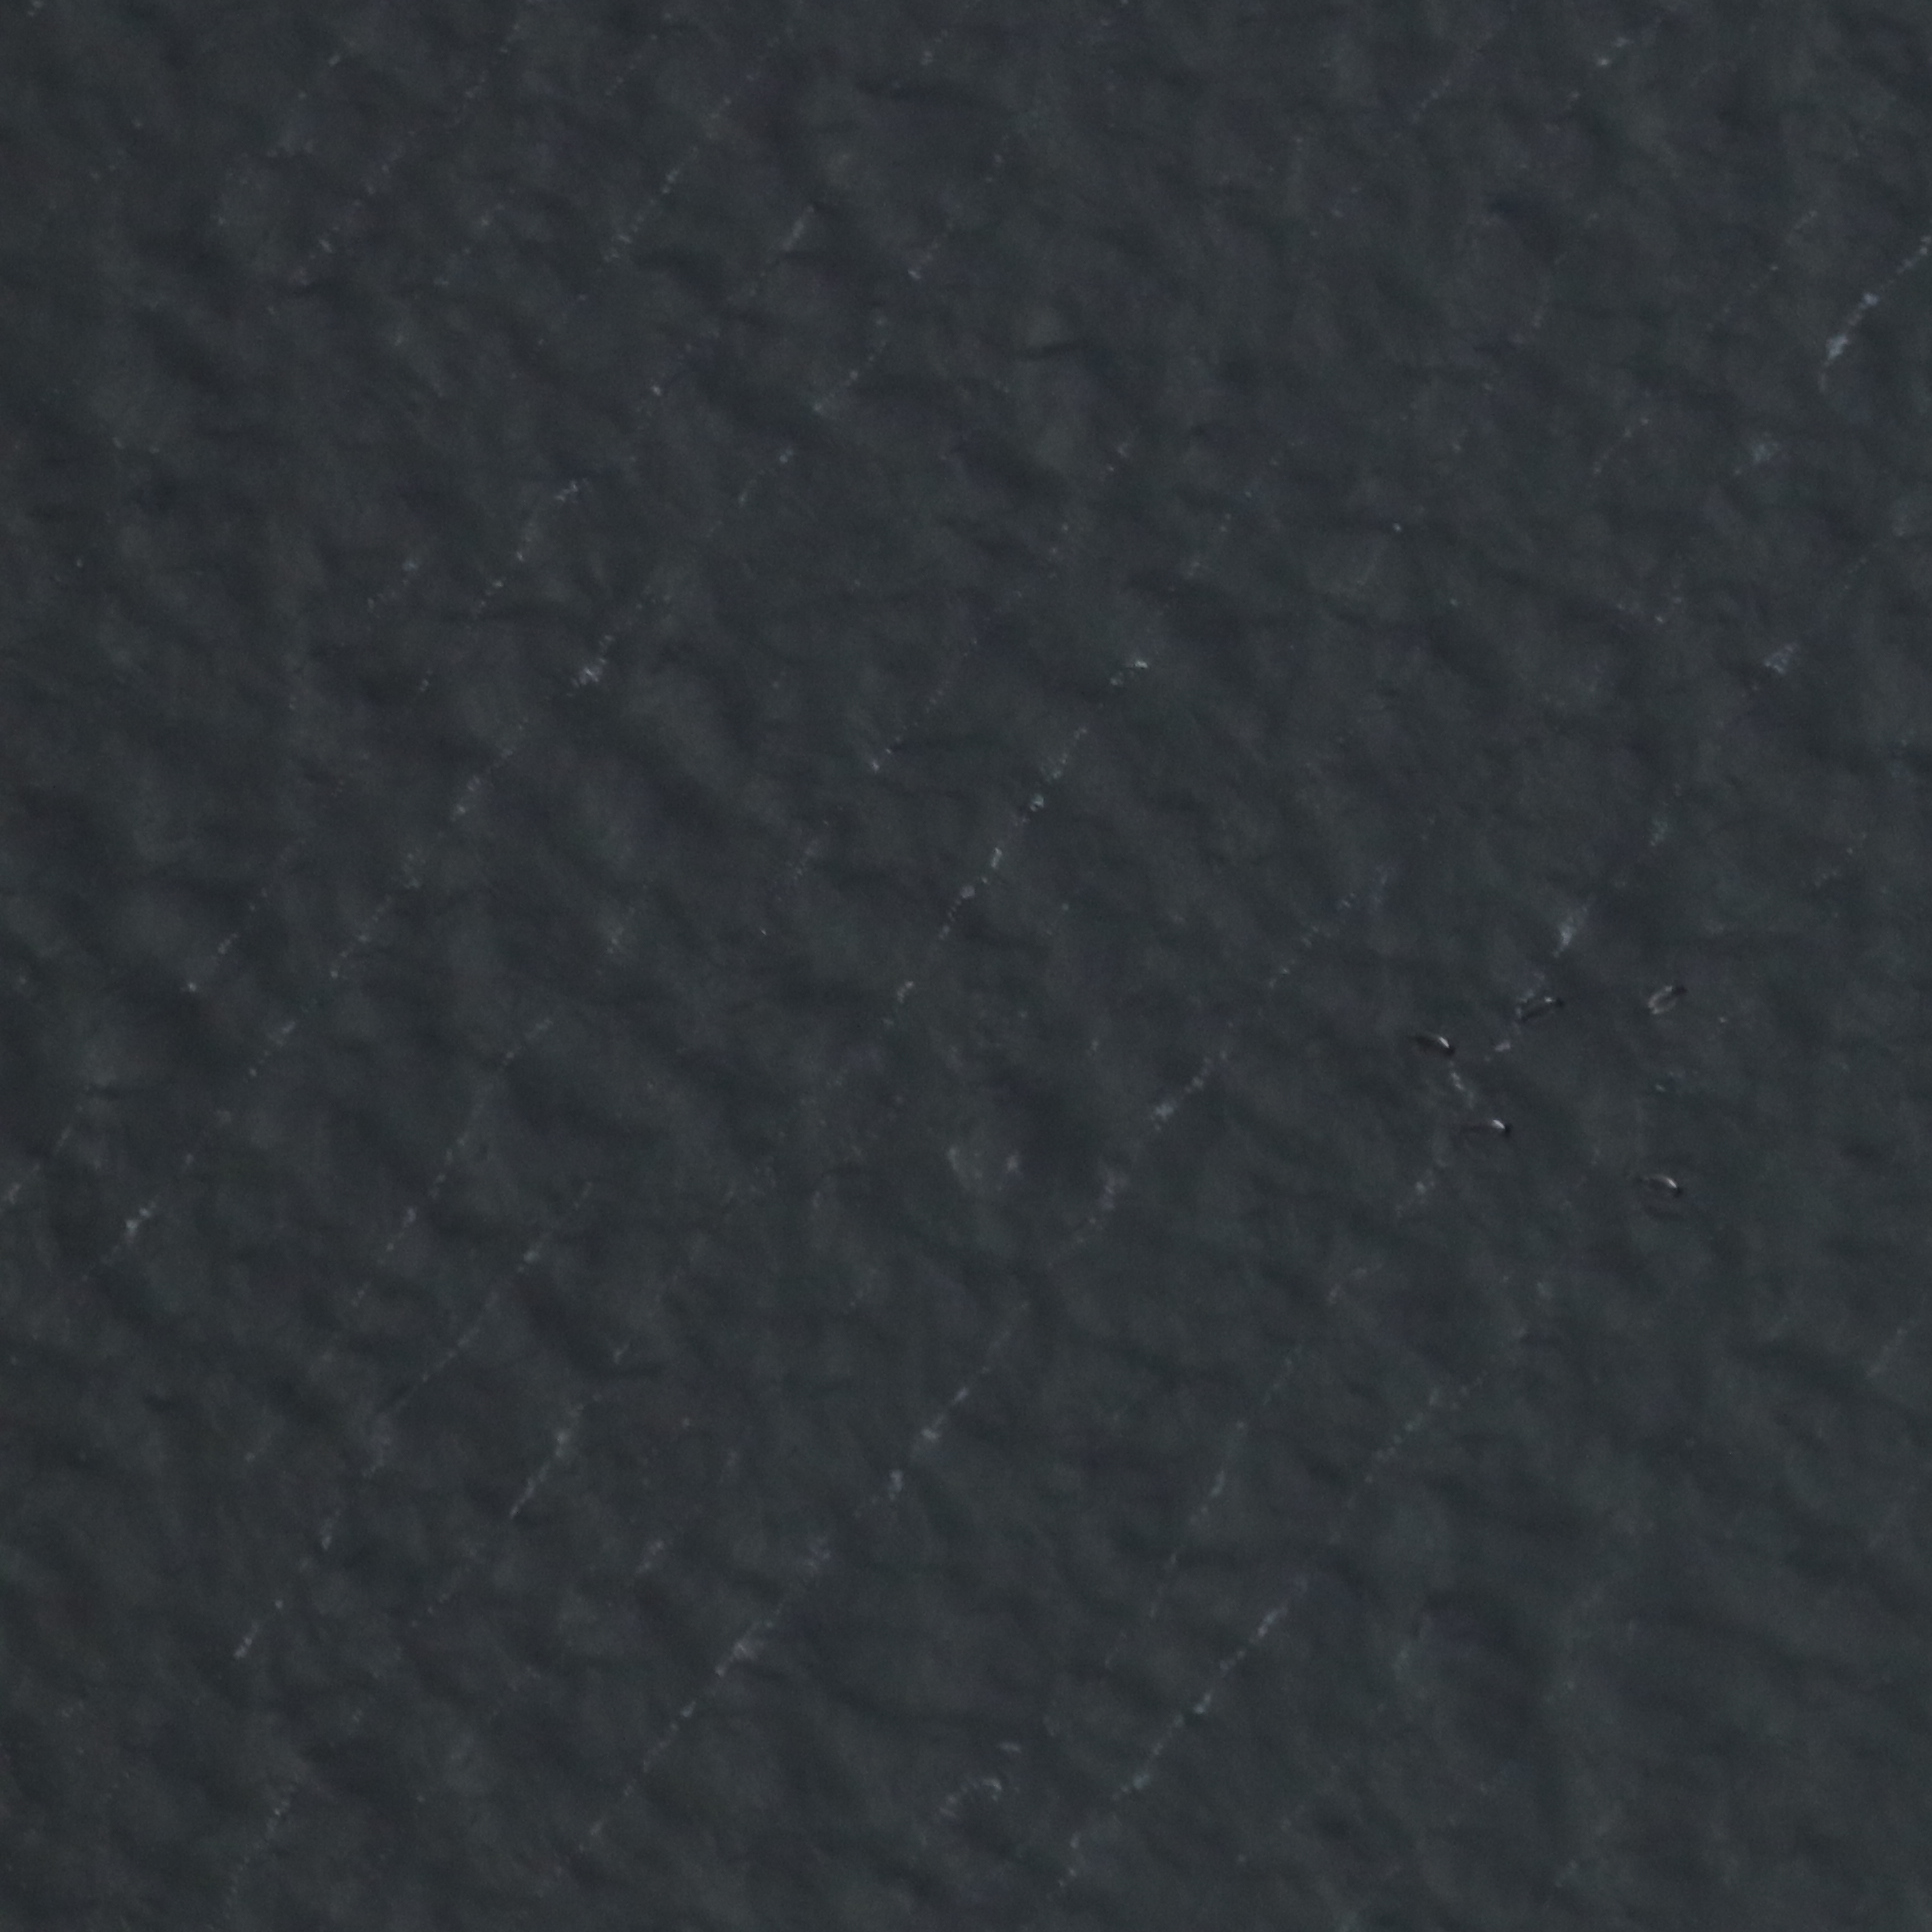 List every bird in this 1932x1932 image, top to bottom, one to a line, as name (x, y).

Canada goose (1664, 1001)
Canada goose (1539, 1012)
Canada goose (1436, 1050)
Canada goose (1491, 1132)
Canada goose (1658, 1187)